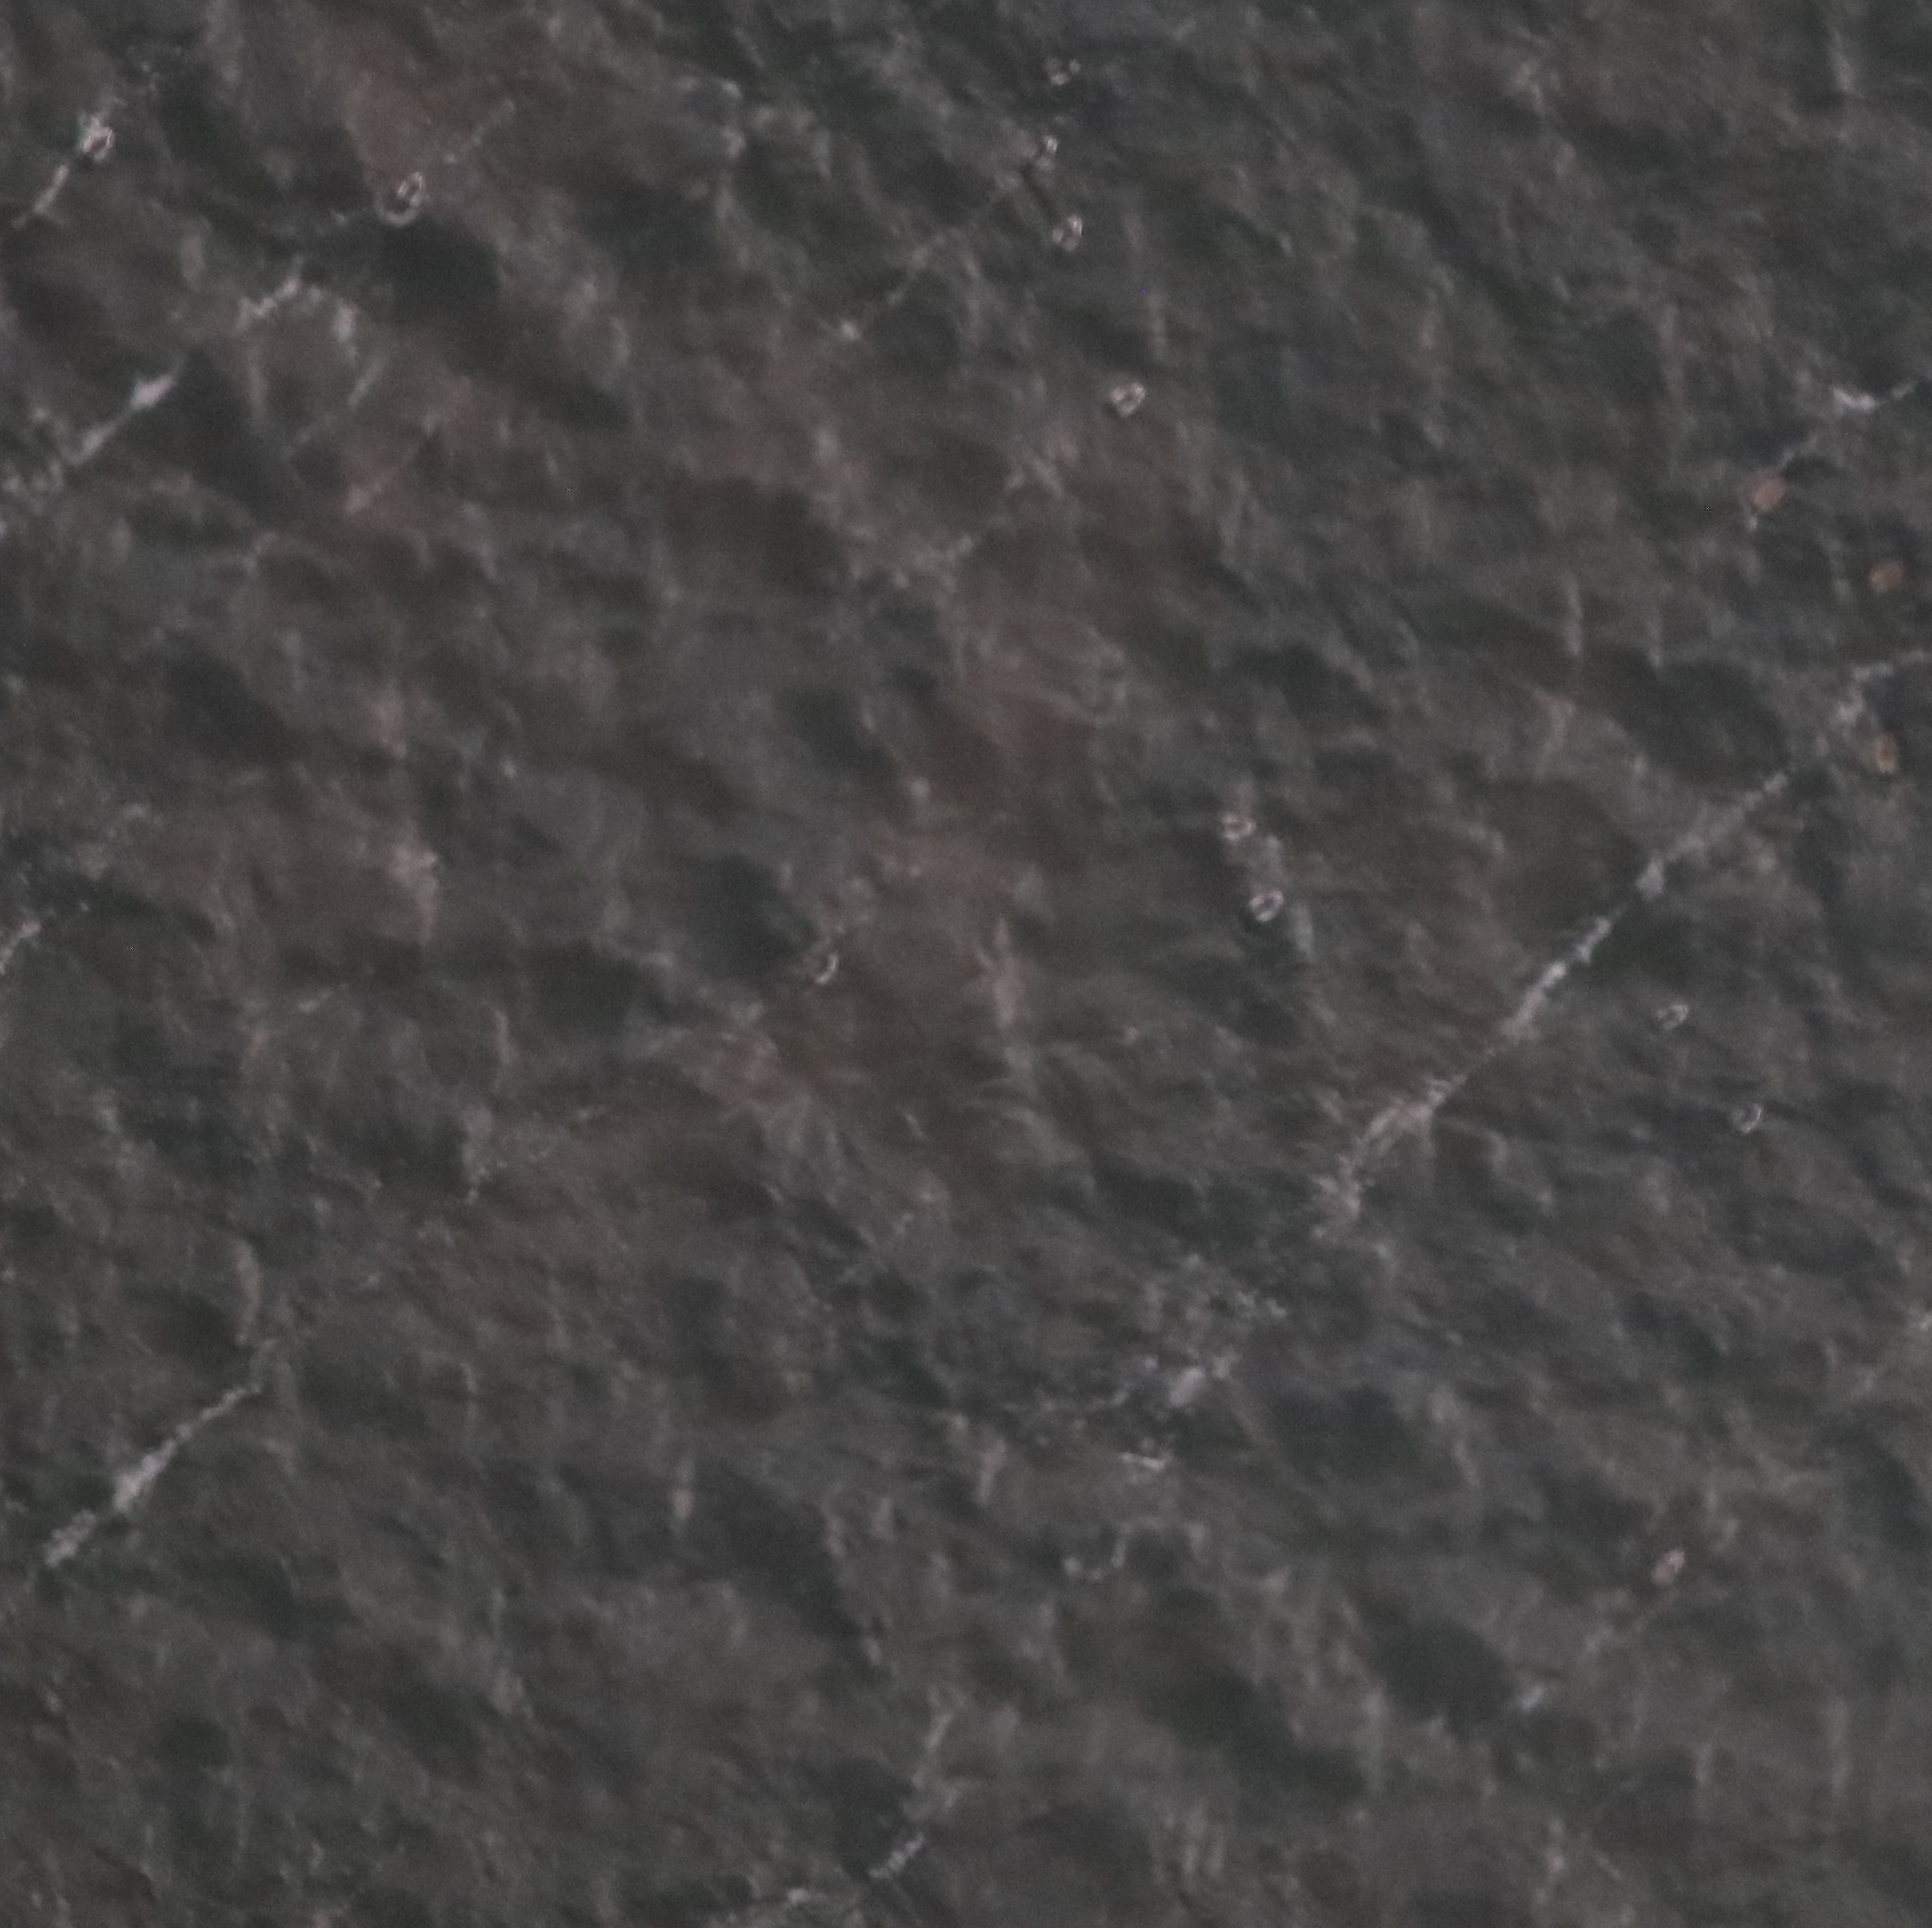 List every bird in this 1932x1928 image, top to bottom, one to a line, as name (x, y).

brant (1058, 72)
brant (95, 146)
brant (1043, 152)
brant (412, 195)
brant (1064, 231)
brant (1125, 400)
Canada goose (1766, 496)
Canada goose (1884, 576)
Canada goose (1884, 757)
brant (1238, 831)
brant (1266, 909)
brant (819, 967)
brant (1670, 1018)
brant (1746, 1118)
other bird (1660, 1571)